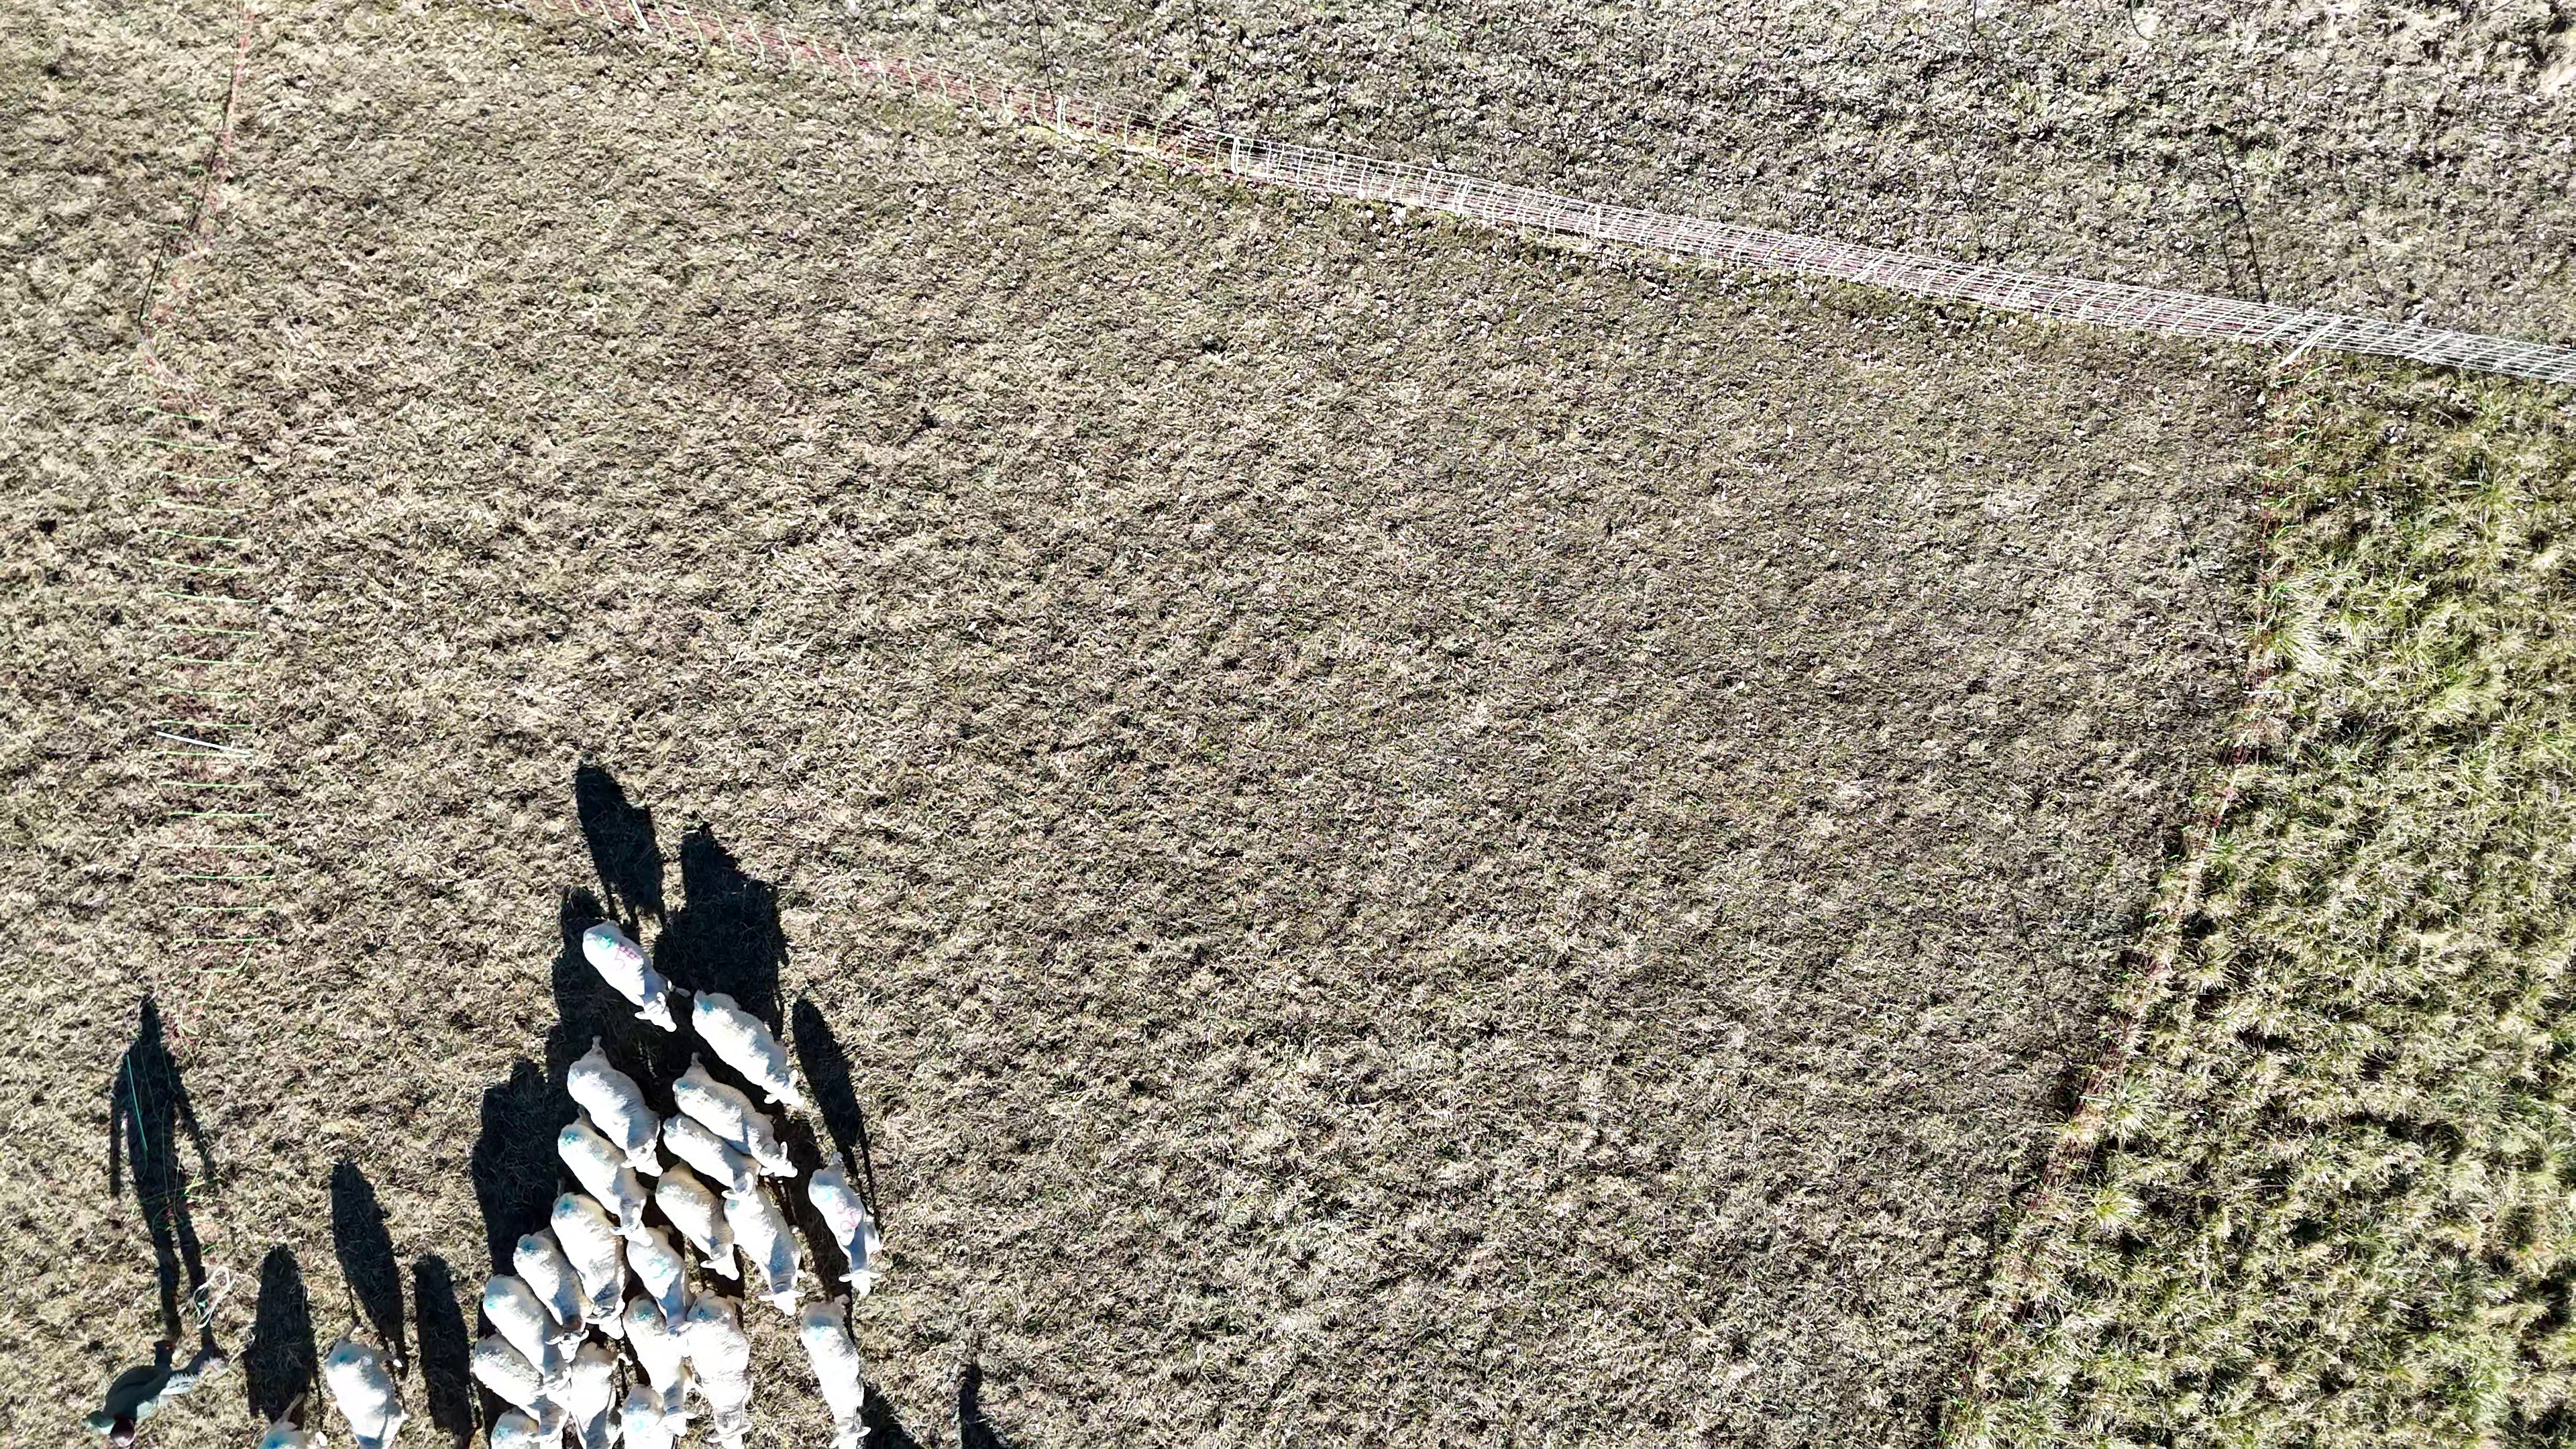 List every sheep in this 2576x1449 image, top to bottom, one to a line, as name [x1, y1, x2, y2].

sheep [582, 920, 691, 1032]
sheep [692, 989, 805, 1107]
sheep [567, 1035, 663, 1176]
sheep [672, 1052, 797, 1177]
sheep [558, 1104, 654, 1247]
sheep [663, 1112, 765, 1213]
sheep [806, 1152, 883, 1296]
sheep [655, 1159, 740, 1281]
sheep [551, 1176, 631, 1339]
sheep [724, 1190, 808, 1316]
sheep [512, 1223, 594, 1363]
sheep [626, 1225, 697, 1357]
sheep [483, 1274, 572, 1412]
sheep [686, 1288, 754, 1449]
sheep [621, 1290, 706, 1437]
sheep [799, 1294, 872, 1449]
sheep [326, 1317, 410, 1449]
sheep [473, 1328, 563, 1449]
sheep [570, 1339, 633, 1449]
sheep [621, 1384, 674, 1449]
sheep [257, 1391, 321, 1449]
sheep [491, 1406, 539, 1449]